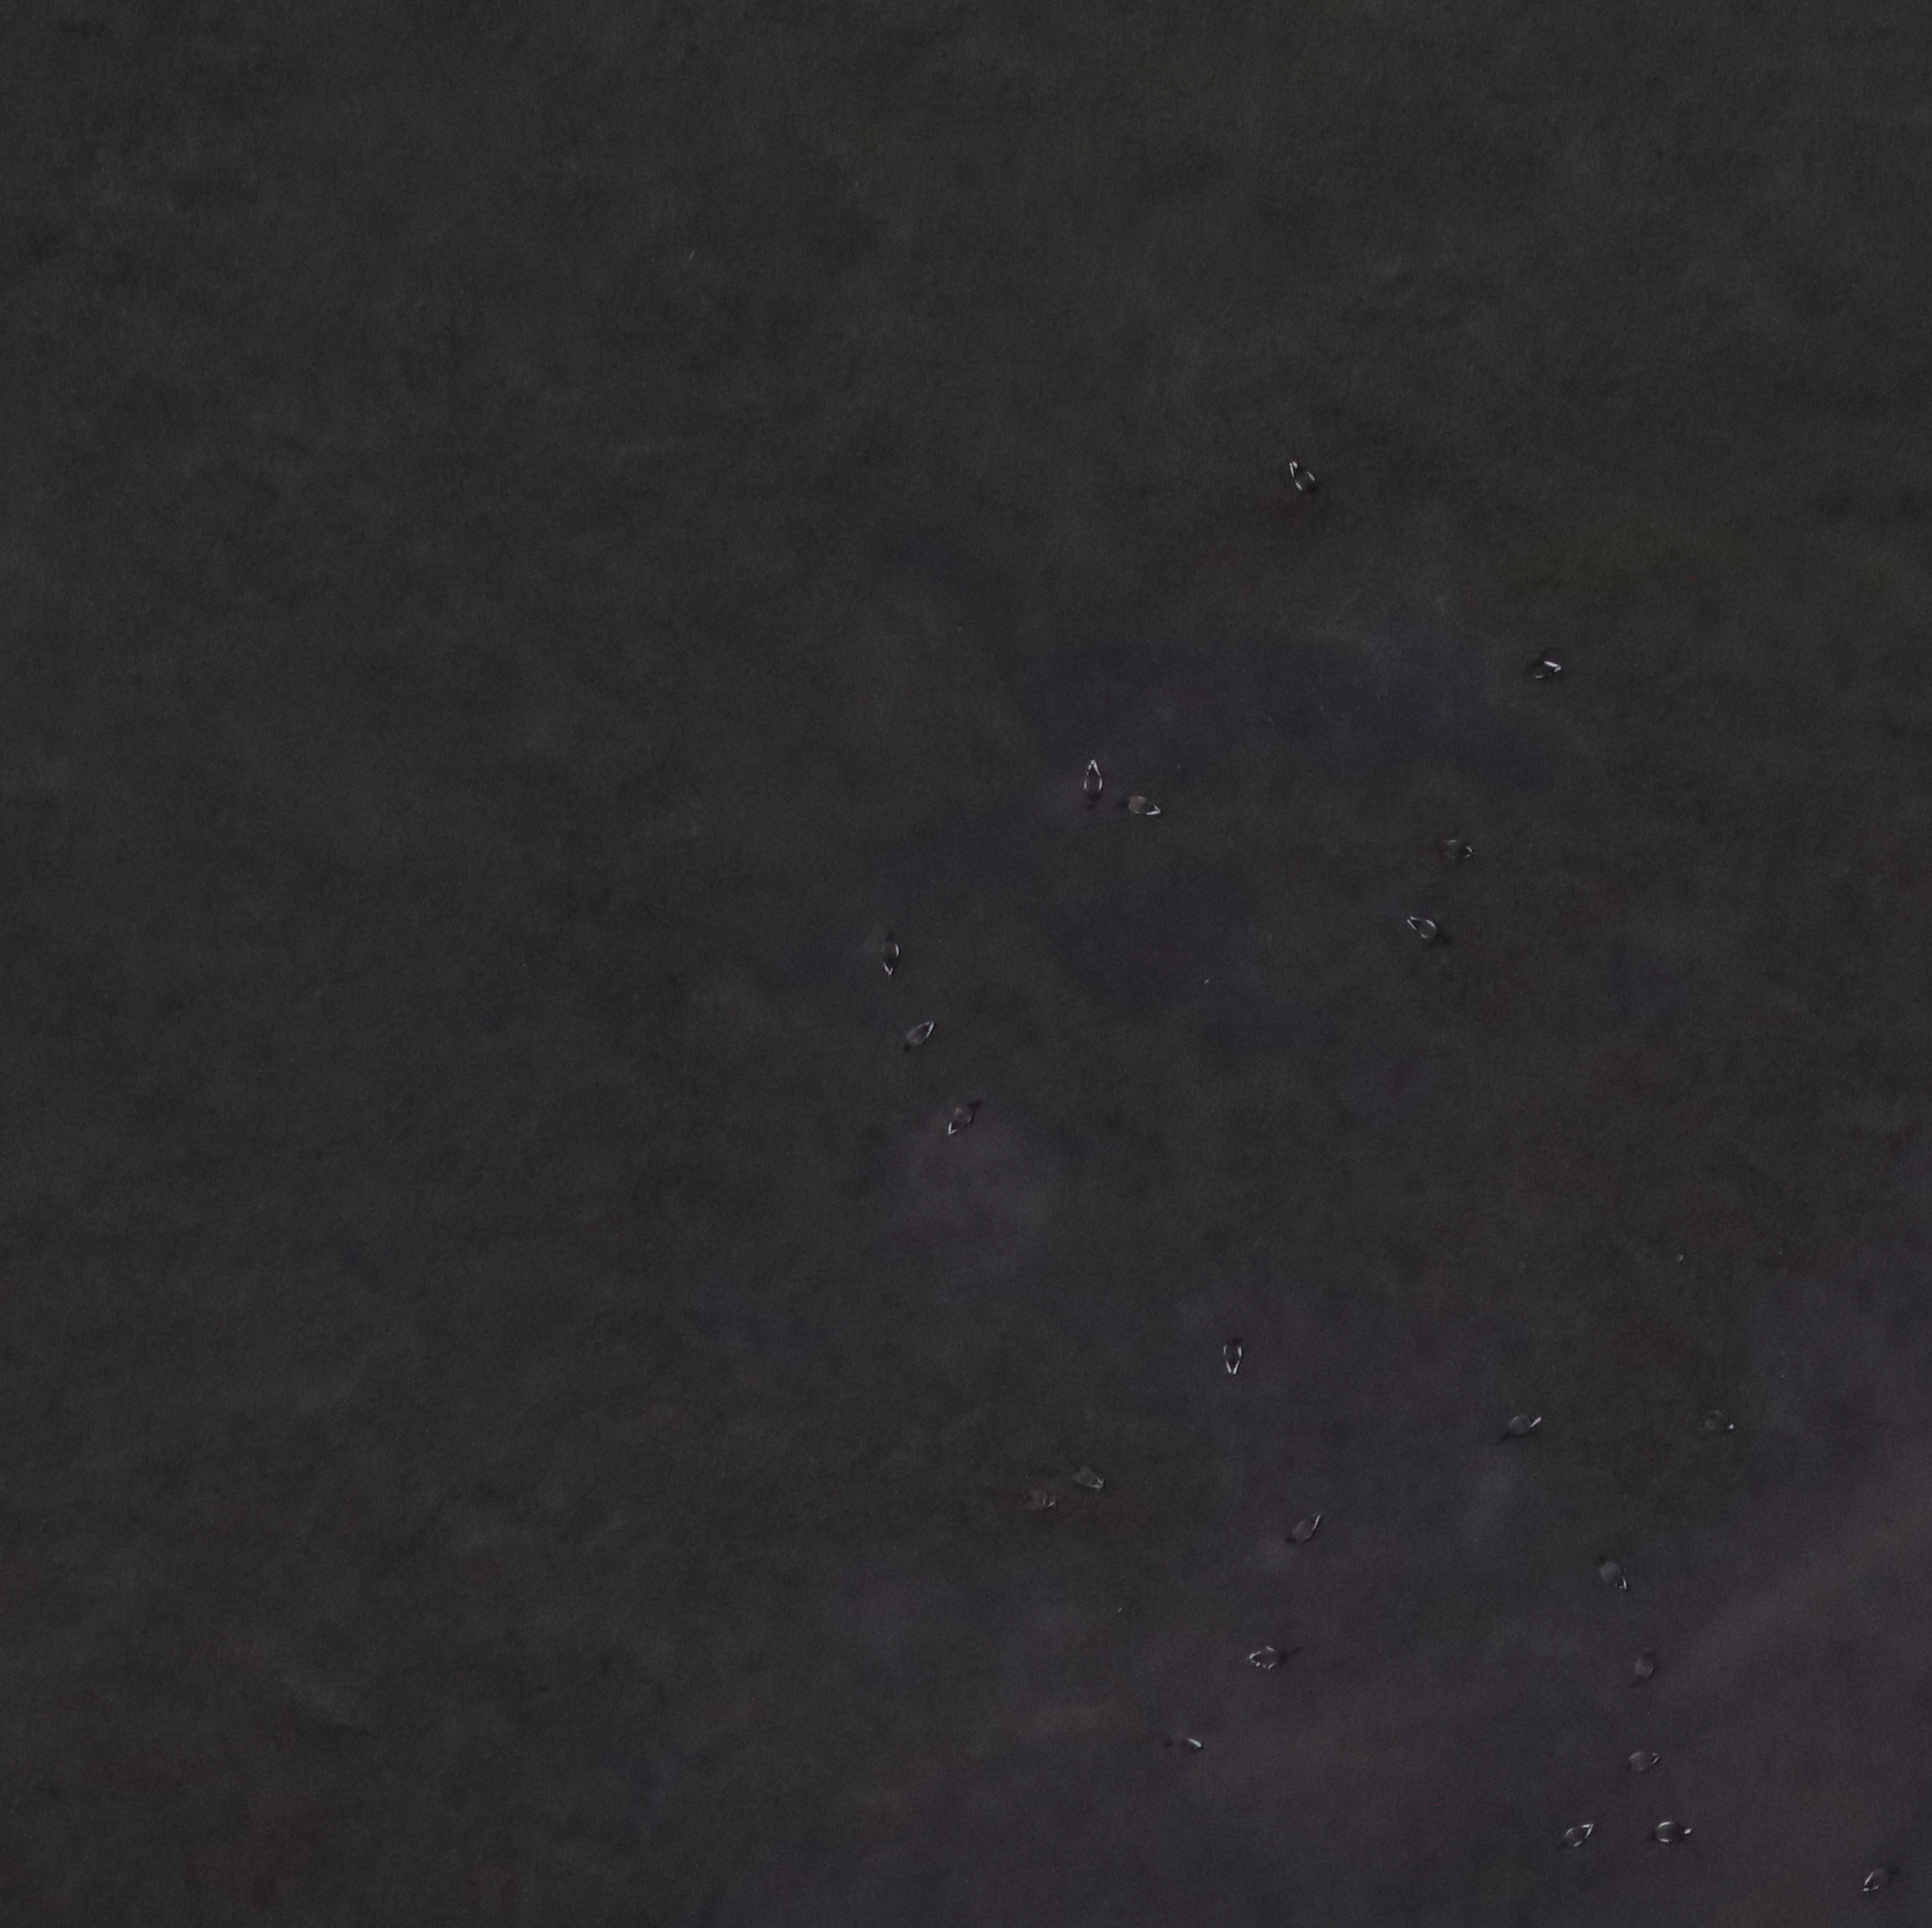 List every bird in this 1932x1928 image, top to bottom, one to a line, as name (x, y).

brant (1303, 477)
brant (1548, 669)
brant (1093, 780)
brant (1139, 803)
brant (1459, 847)
brant (1424, 929)
brant (887, 955)
brant (918, 1036)
brant (959, 1118)
brant (1233, 1356)
brant (1716, 1422)
brant (1524, 1425)
brant (1090, 1478)
brant (1043, 1502)
brant (1306, 1530)
brant (1617, 1575)
brant (1270, 1657)
brant (1644, 1664)
brant (1185, 1746)
brant (1644, 1760)
brant (1670, 1832)
brant (1577, 1838)
brant (1873, 1879)